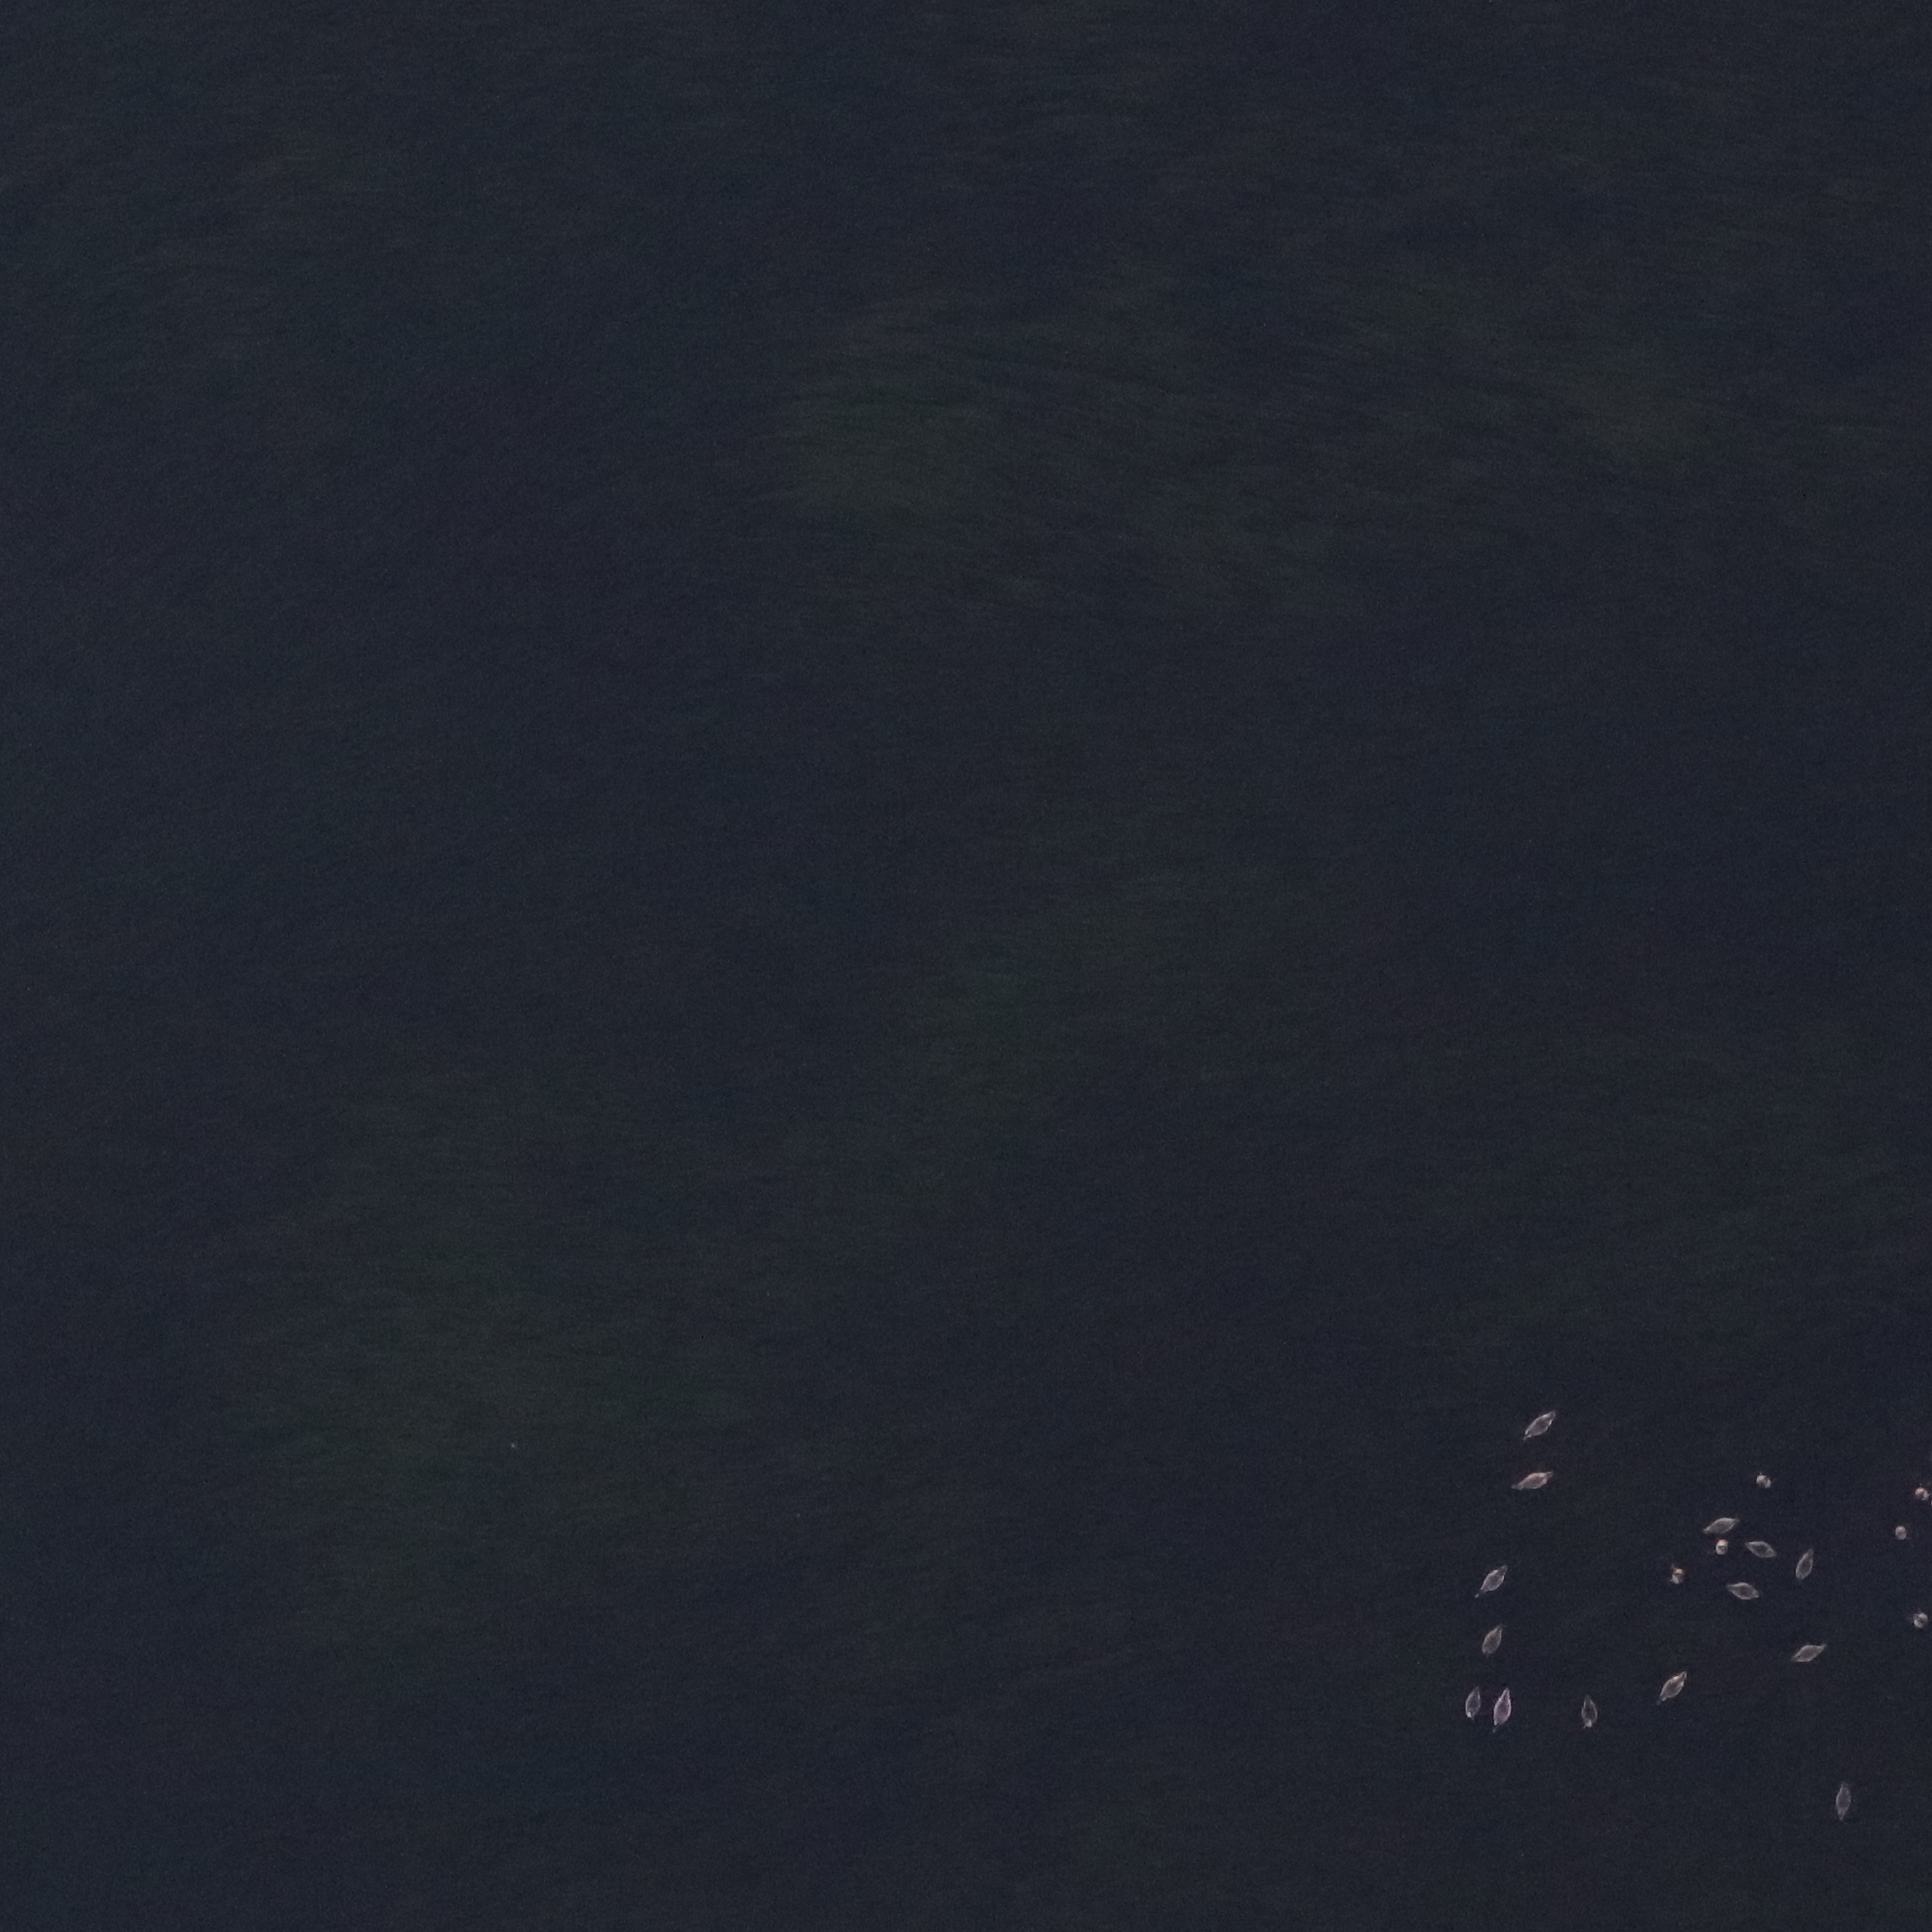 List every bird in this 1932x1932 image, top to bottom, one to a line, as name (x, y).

Canada goose (1538, 1426)
Canada goose (1762, 1479)
Canada goose (1531, 1481)
Canada goose (1919, 1494)
Canada goose (1721, 1523)
Canada goose (1901, 1531)
Canada goose (1723, 1547)
Canada goose (1764, 1550)
Canada goose (1805, 1567)
Canada goose (1678, 1574)
Canada goose (1492, 1583)
Canada goose (1741, 1591)
Canada goose (1921, 1619)
Canada goose (1490, 1640)
Canada goose (1809, 1657)
Canada goose (1672, 1688)
Canada goose (1473, 1704)
Canada goose (1503, 1709)
Canada goose (1589, 1712)
Canada goose (1843, 1801)